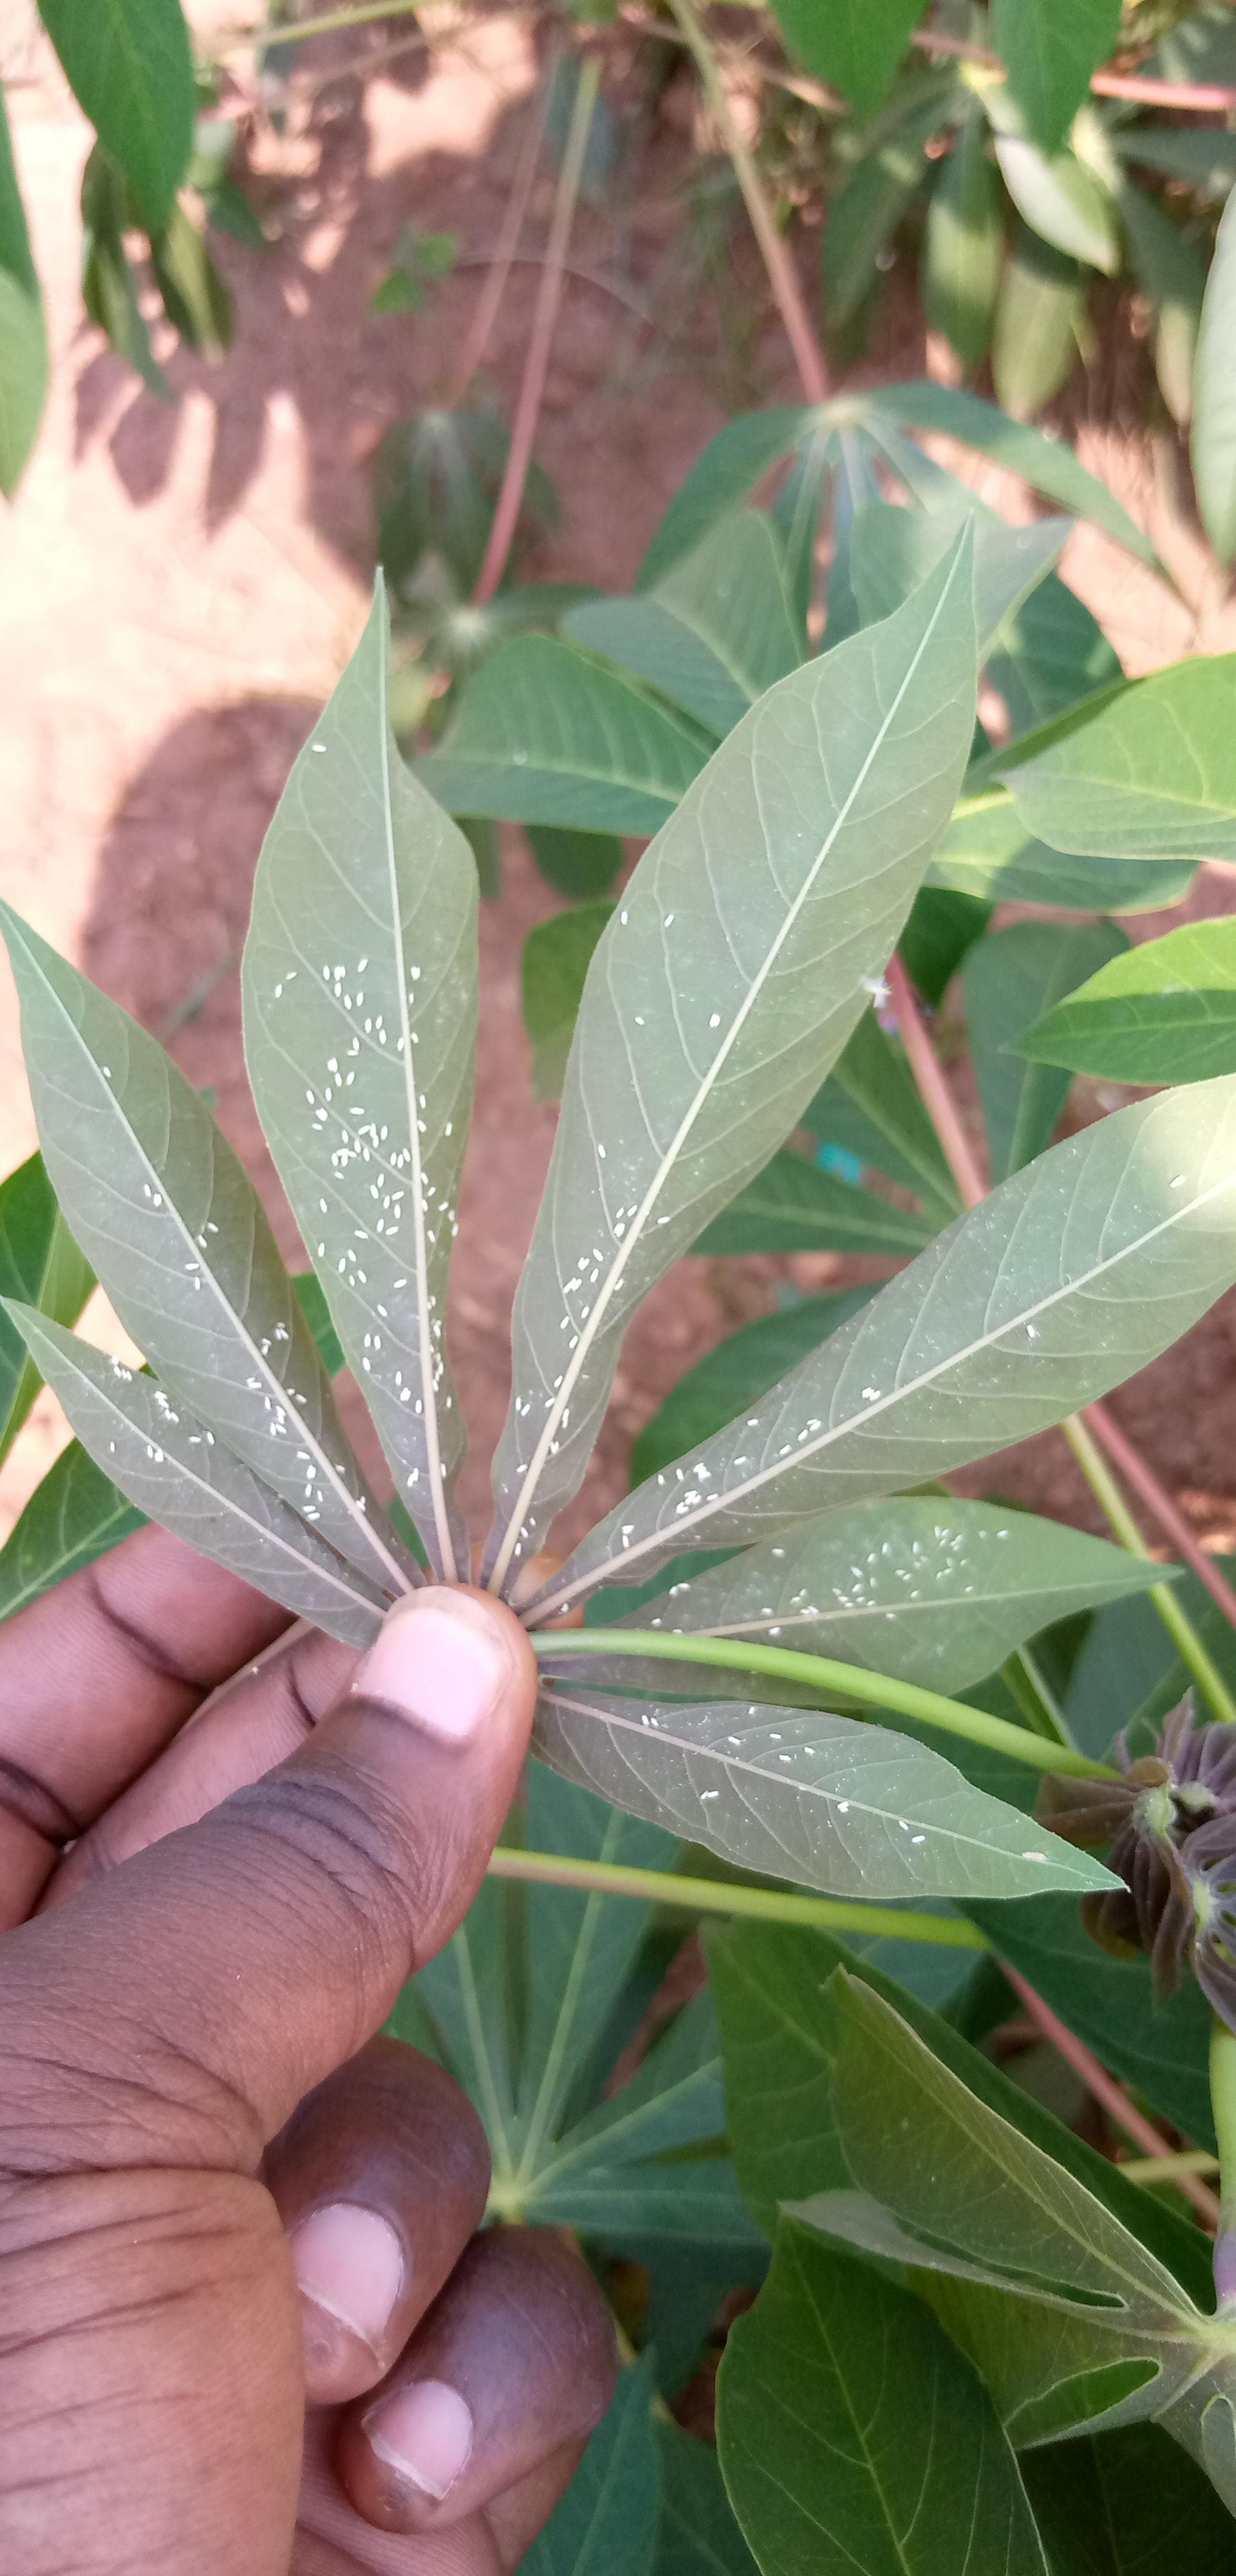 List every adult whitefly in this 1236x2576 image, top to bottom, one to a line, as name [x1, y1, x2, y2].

whitefly [310, 743, 328, 755]
whitefly [618, 908, 631, 927]
whitefly [662, 913, 675, 929]
whitefly [356, 957, 368, 974]
whitefly [321, 963, 332, 982]
whitefly [333, 965, 340, 980]
whitefly [339, 965, 347, 980]
whitefly [409, 965, 422, 982]
whitefly [283, 971, 299, 981]
whitefly [333, 981, 343, 999]
whitefly [273, 983, 283, 1000]
whitefly [355, 990, 364, 1008]
whitefly [407, 992, 416, 1006]
whitefly [343, 993, 353, 1011]
whitefly [706, 1012, 722, 1029]
whitefly [373, 1013, 384, 1029]
whitefly [633, 1016, 647, 1027]
whitefly [362, 1016, 372, 1034]
whitefly [377, 1028, 388, 1045]
whitefly [409, 1030, 421, 1046]
whitefly [350, 1035, 362, 1050]
whitefly [395, 1036, 404, 1052]
whitefly [346, 1049, 359, 1058]
whitefly [324, 1057, 341, 1073]
whitefly [100, 1065, 114, 1080]
whitefly [344, 1070, 359, 1086]
whitefly [332, 1072, 344, 1089]
whitefly [324, 1086, 333, 1103]
whitefly [304, 1089, 317, 1104]
whitefly [417, 1092, 428, 1111]
whitefly [348, 1104, 367, 1116]
whitefly [312, 1107, 332, 1121]
whitefly [415, 1119, 429, 1133]
whitefly [442, 1120, 455, 1139]
whitefly [369, 1121, 377, 1137]
whitefly [310, 1122, 324, 1132]
whitefly [357, 1122, 371, 1136]
whitefly [379, 1124, 389, 1142]
whitefly [340, 1128, 350, 1145]
whitefly [371, 1137, 379, 1150]
whitefly [353, 1139, 362, 1154]
whitefly [595, 1142, 607, 1160]
whitefly [402, 1145, 412, 1163]
whitefly [362, 1146, 371, 1164]
whitefly [389, 1150, 397, 1168]
whitefly [329, 1151, 339, 1168]
whitefly [397, 1152, 404, 1170]
whitefly [332, 1170, 345, 1181]
whitefly [420, 1170, 429, 1185]
whitefly [375, 1172, 386, 1188]
whitefly [1168, 1172, 1190, 1190]
whitefly [142, 1182, 153, 1199]
whitefly [368, 1184, 380, 1200]
whitefly [425, 1186, 438, 1197]
whitefly [390, 1189, 406, 1202]
whitefly [152, 1191, 163, 1209]
whitefly [382, 1194, 391, 1209]
whitefly [319, 1197, 328, 1214]
whitefly [421, 1198, 430, 1213]
whitefly [436, 1200, 450, 1211]
whitefly [393, 1202, 401, 1220]
whitefly [626, 1204, 638, 1217]
whitefly [615, 1206, 625, 1220]
whitefly [447, 1207, 456, 1222]
whitefly [655, 1215, 673, 1226]
whitefly [375, 1217, 385, 1233]
whitefly [205, 1220, 220, 1235]
whitefly [612, 1221, 626, 1239]
whitefly [450, 1223, 460, 1238]
whitefly [385, 1225, 399, 1236]
whitefly [353, 1229, 370, 1241]
whitefly [426, 1229, 438, 1244]
whitefly [196, 1233, 209, 1249]
whitefly [316, 1241, 327, 1260]
whitefly [590, 1246, 605, 1263]
whitefly [346, 1247, 358, 1264]
whitefly [577, 1255, 585, 1267]
whitefly [335, 1256, 348, 1274]
whitefly [581, 1257, 590, 1271]
whitefly [183, 1262, 200, 1271]
whitefly [588, 1267, 601, 1285]
whitefly [356, 1269, 367, 1283]
whitefly [348, 1273, 357, 1288]
whitefly [192, 1274, 202, 1293]
whitefly [562, 1277, 577, 1294]
whitefly [572, 1277, 584, 1292]
whitefly [613, 1277, 626, 1293]
whitefly [391, 1278, 409, 1289]
whitefly [429, 1294, 438, 1307]
whitefly [375, 1303, 389, 1318]
whitefly [578, 1303, 592, 1320]
whitefly [558, 1315, 570, 1332]
whitefly [1024, 1321, 1037, 1339]
whitefly [432, 1324, 443, 1338]
whitefly [274, 1327, 291, 1341]
whitefly [362, 1332, 371, 1349]
whitefly [373, 1333, 382, 1352]
whitefly [567, 1335, 581, 1350]
whitefly [259, 1338, 272, 1347]
whitefly [259, 1345, 270, 1357]
whitefly [433, 1351, 442, 1361]
whitefly [361, 1355, 372, 1373]
whitefly [438, 1361, 444, 1376]
whitefly [113, 1365, 122, 1379]
whitefly [121, 1369, 127, 1382]
whitefly [393, 1369, 404, 1387]
whitefly [127, 1370, 133, 1382]
whitefly [243, 1373, 263, 1392]
whitefly [552, 1374, 565, 1388]
whitefly [431, 1379, 440, 1392]
whitefly [398, 1386, 413, 1403]
whitefly [285, 1387, 295, 1397]
whitefly [861, 1387, 877, 1399]
whitefly [868, 1390, 881, 1404]
whitefly [153, 1390, 168, 1399]
whitefly [295, 1393, 308, 1406]
whitefly [514, 1394, 521, 1411]
whitefly [445, 1395, 453, 1410]
whitefly [263, 1396, 272, 1412]
whitefly [543, 1397, 556, 1409]
whitefly [157, 1398, 170, 1408]
whitefly [414, 1398, 424, 1416]
whitefly [520, 1402, 532, 1417]
whitefly [275, 1405, 286, 1423]
whitefly [560, 1407, 572, 1430]
whitefly [164, 1408, 171, 1422]
whitefly [171, 1411, 180, 1425]
whitefly [744, 1417, 761, 1426]
whitefly [807, 1417, 819, 1425]
whitefly [809, 1421, 821, 1432]
whitefly [268, 1421, 276, 1437]
whitefly [276, 1423, 288, 1437]
whitefly [797, 1428, 809, 1443]
whitefly [205, 1430, 215, 1446]
whitefly [187, 1435, 201, 1445]
whitefly [548, 1439, 561, 1455]
whitefly [109, 1440, 116, 1454]
whitefly [145, 1444, 153, 1459]
whitefly [776, 1444, 792, 1457]
whitefly [154, 1448, 164, 1463]
whitefly [295, 1450, 311, 1461]
whitefly [731, 1454, 748, 1466]
whitefly [333, 1462, 348, 1477]
whitefly [439, 1462, 449, 1478]
whitefly [514, 1462, 528, 1475]
whitefly [305, 1463, 318, 1481]
whitefly [412, 1466, 420, 1482]
whitefly [674, 1466, 686, 1482]
whitefly [656, 1472, 668, 1488]
whitefly [406, 1473, 414, 1487]
whitefly [303, 1483, 314, 1498]
whitefly [316, 1489, 324, 1502]
whitefly [683, 1489, 700, 1504]
whitefly [704, 1493, 721, 1501]
whitefly [355, 1494, 368, 1513]
whitefly [693, 1494, 702, 1505]
whitefly [673, 1501, 689, 1514]
whitefly [303, 1504, 317, 1513]
whitefly [307, 1511, 322, 1520]
whitefly [620, 1524, 636, 1535]
whitefly [933, 1524, 941, 1539]
whitefly [518, 1525, 530, 1539]
whitefly [995, 1528, 1010, 1540]
whitefly [621, 1535, 632, 1549]
whitefly [879, 1540, 891, 1557]
whitefly [910, 1540, 921, 1555]
whitefly [512, 1541, 523, 1558]
whitefly [769, 1546, 786, 1559]
whitefly [865, 1551, 877, 1564]
whitefly [849, 1565, 866, 1579]
whitefly [868, 1576, 877, 1587]
whitefly [677, 1581, 691, 1592]
whitefly [850, 1582, 863, 1593]
whitefly [668, 1584, 678, 1597]
whitefly [796, 1587, 807, 1597]
whitefly [908, 1589, 920, 1601]
whitefly [854, 1594, 865, 1604]
whitefly [789, 1595, 800, 1605]
whitefly [836, 1595, 849, 1603]
whitefly [865, 1598, 876, 1607]
whitefly [558, 1602, 572, 1615]
whitefly [760, 1605, 772, 1616]
whitefly [809, 1605, 819, 1615]
whitefly [798, 1607, 809, 1616]
whitefly [649, 1617, 663, 1626]
whitefly [765, 1624, 784, 1638]
whitefly [746, 1705, 756, 1717]
whitefly [640, 1713, 650, 1727]
whitefly [649, 1716, 660, 1729]
whitefly [768, 1730, 782, 1740]
whitefly [726, 1734, 741, 1746]
whitefly [802, 1745, 816, 1756]
whitefly [776, 1753, 792, 1763]
whitefly [706, 1789, 720, 1798]
whitefly [699, 1790, 708, 1800]
whitefly [834, 1799, 850, 1814]
whitefly [895, 1818, 910, 1832]
whitefly [909, 1833, 928, 1844]